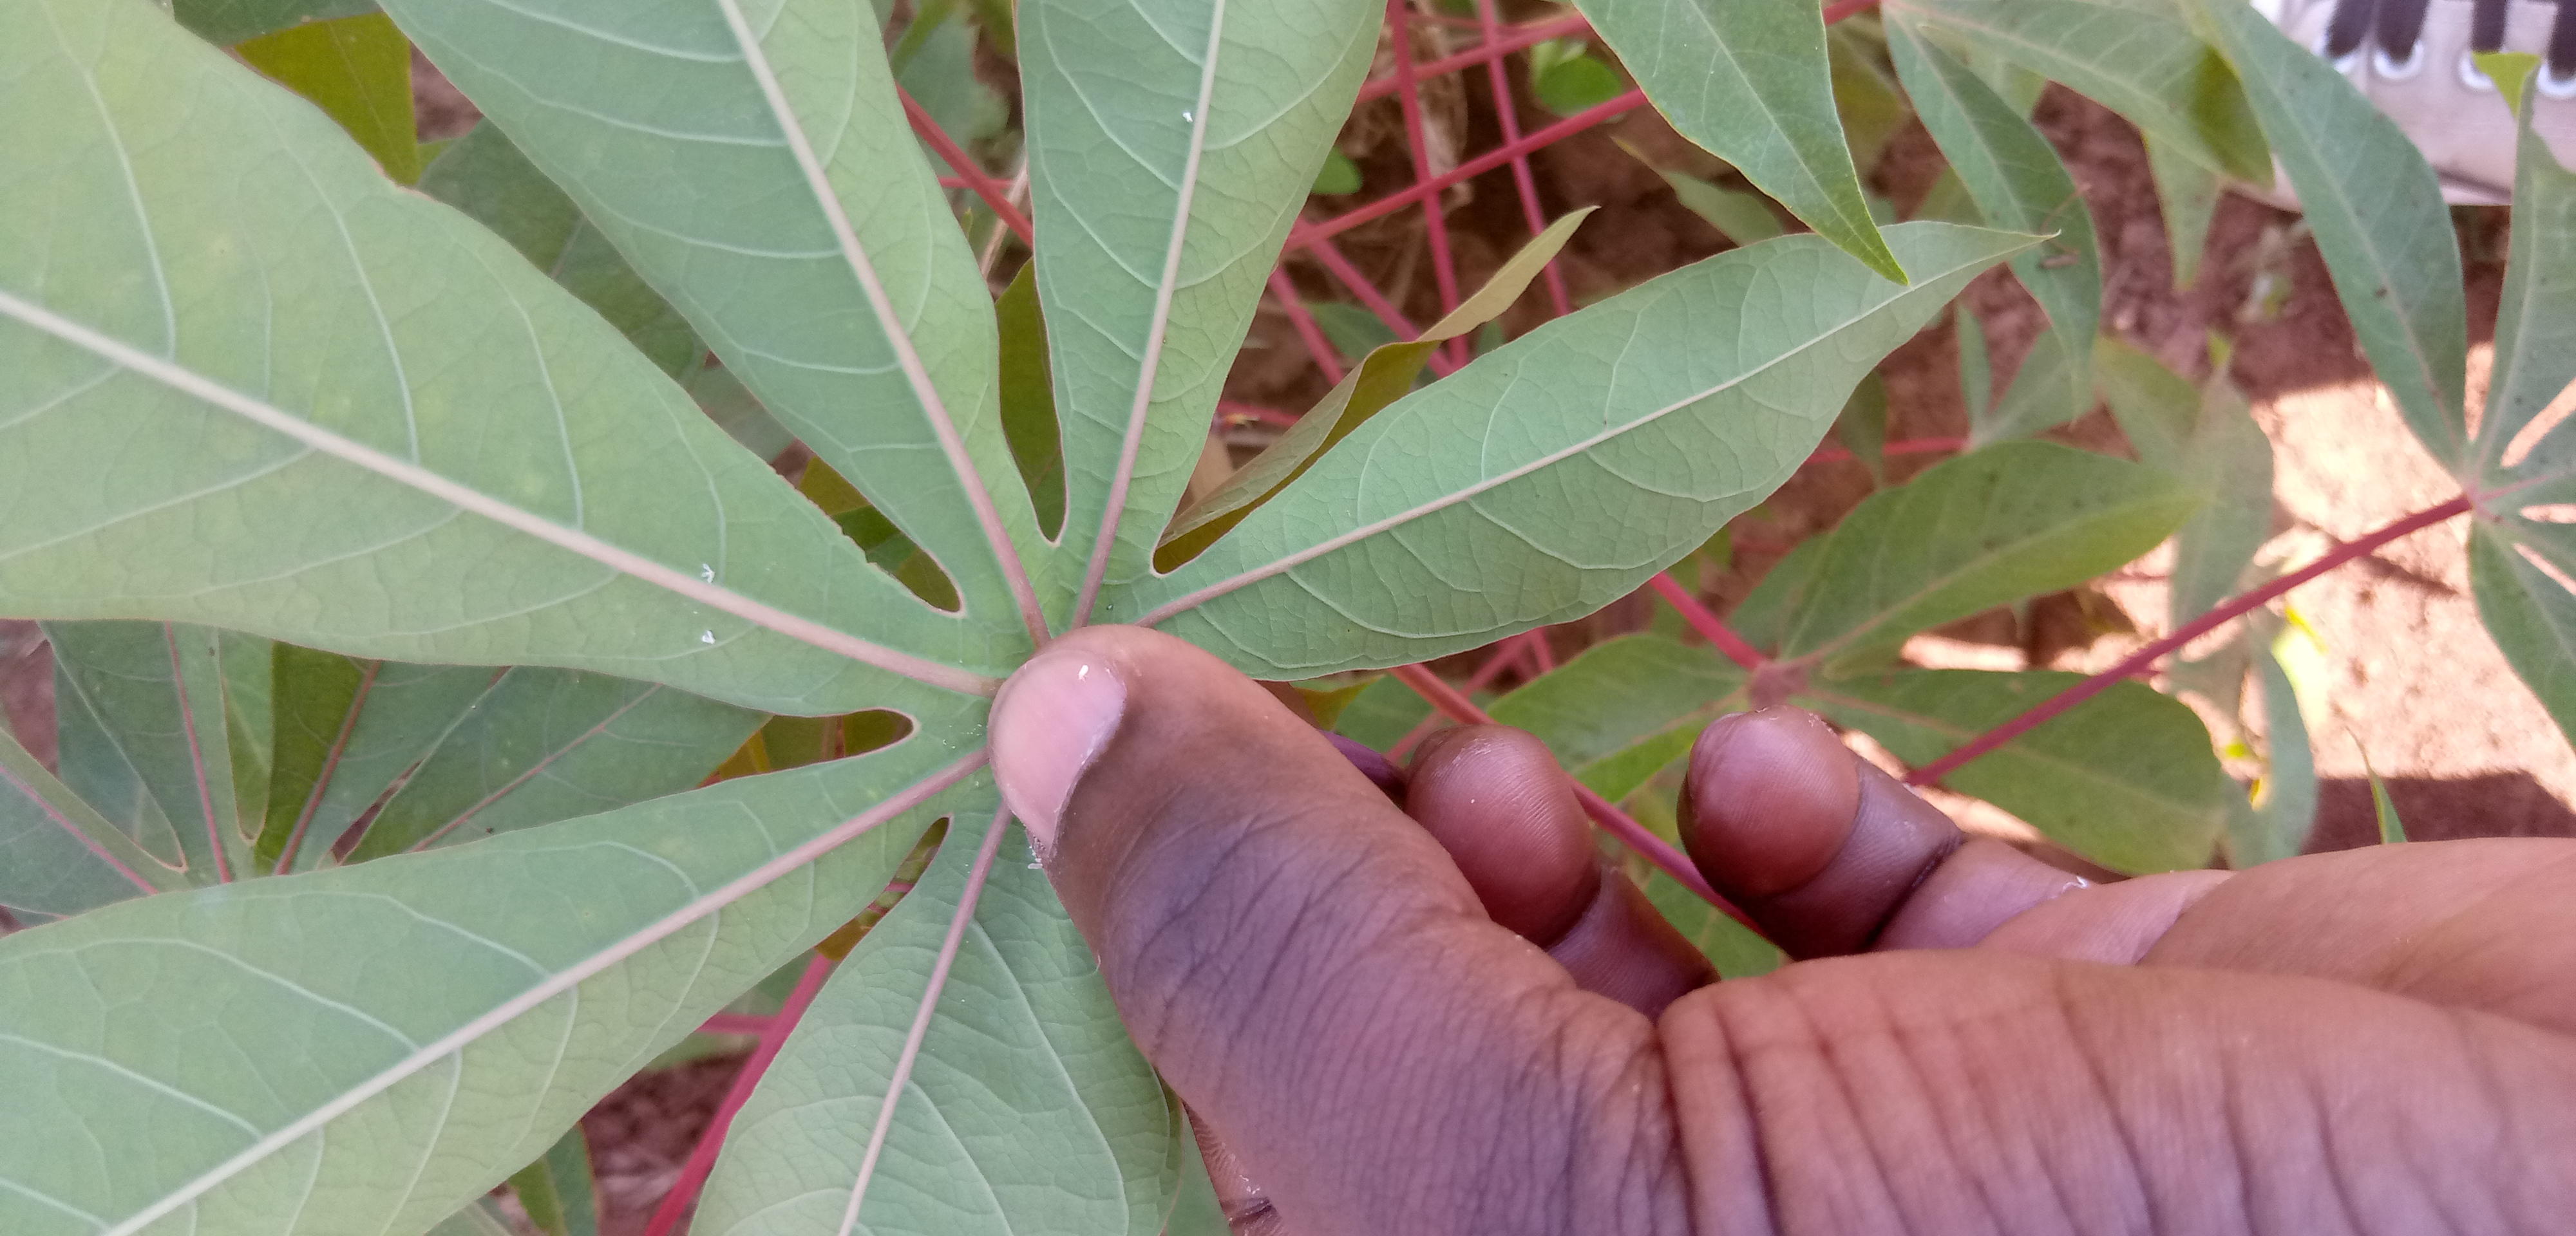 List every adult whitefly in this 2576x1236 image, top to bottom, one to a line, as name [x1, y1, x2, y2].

whitefly [1179, 108, 1195, 126]
whitefly [699, 559, 717, 586]
whitefly [699, 626, 716, 646]
whitefly [1076, 661, 1093, 684]